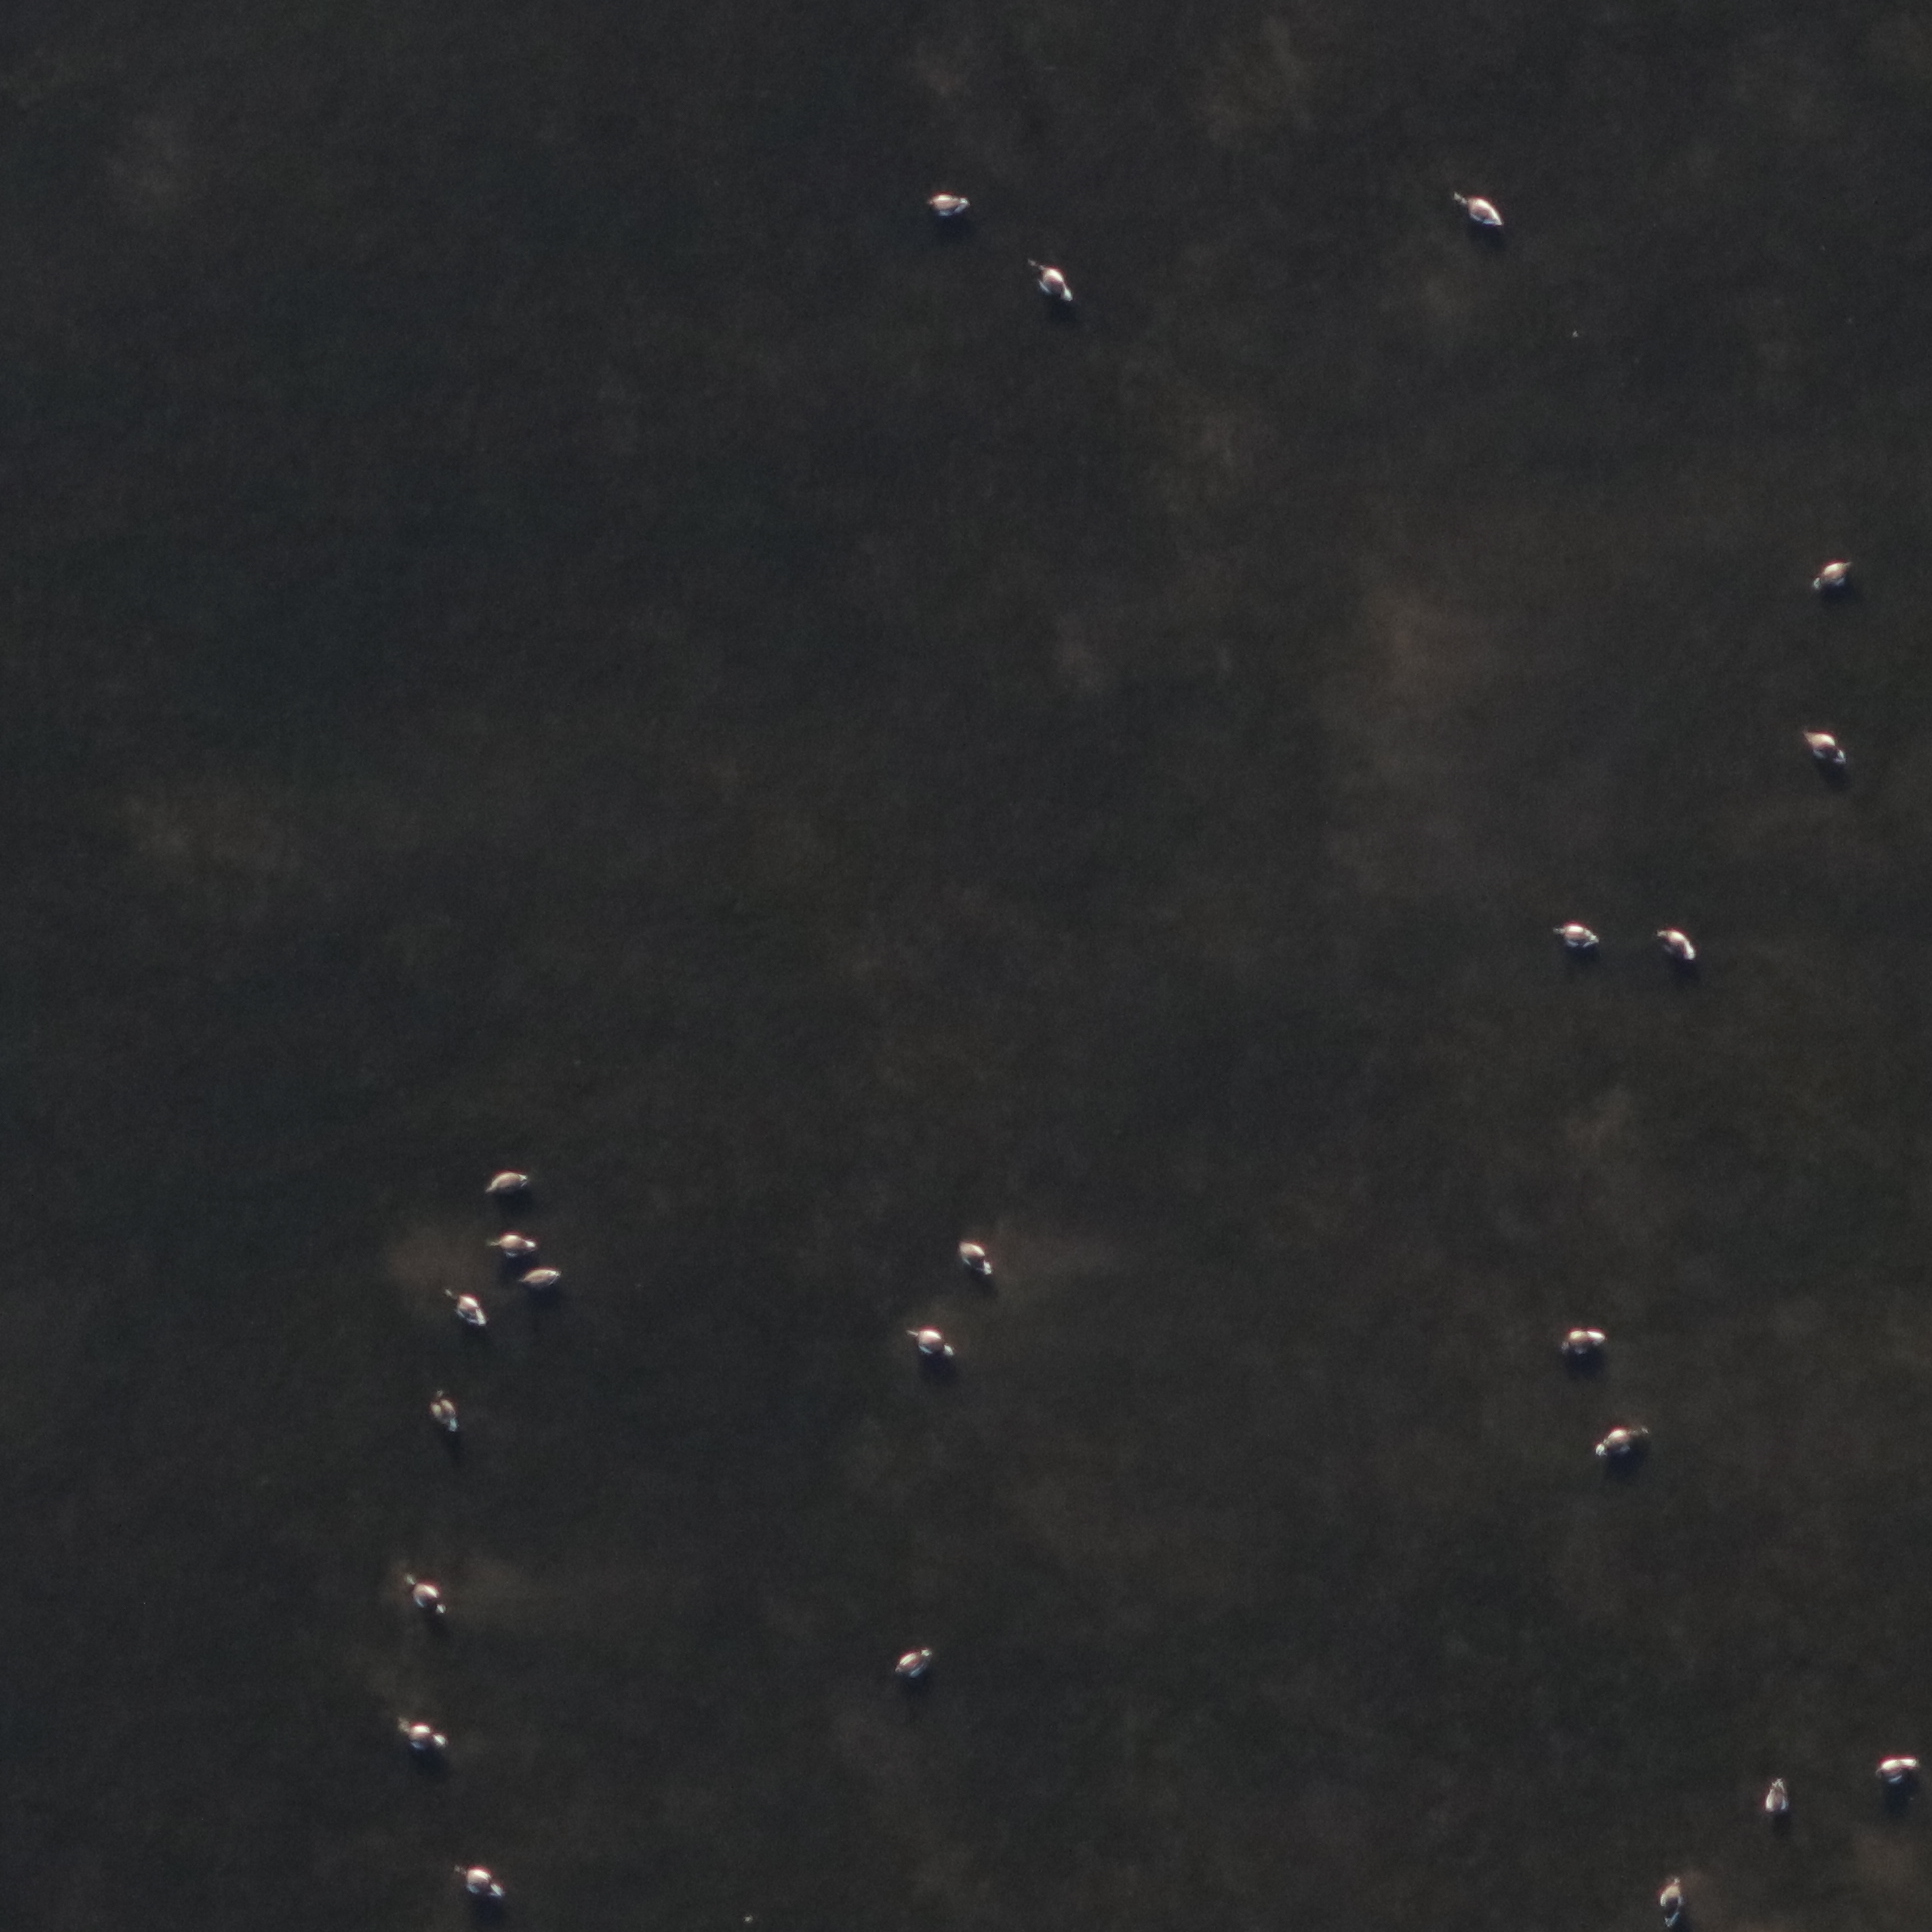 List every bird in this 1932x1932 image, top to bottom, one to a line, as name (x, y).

brant (947, 203)
brant (1480, 211)
brant (1051, 283)
brant (1833, 575)
brant (1825, 748)
brant (1576, 935)
brant (1677, 945)
brant (508, 1182)
brant (514, 1244)
brant (975, 1257)
brant (539, 1277)
brant (466, 1308)
brant (929, 1342)
brant (1581, 1342)
brant (447, 1416)
brant (1619, 1442)
brant (423, 1594)
brant (913, 1664)
brant (420, 1738)
brant (1897, 1769)
brant (1777, 1797)
brant (479, 1883)
brant (1674, 1900)